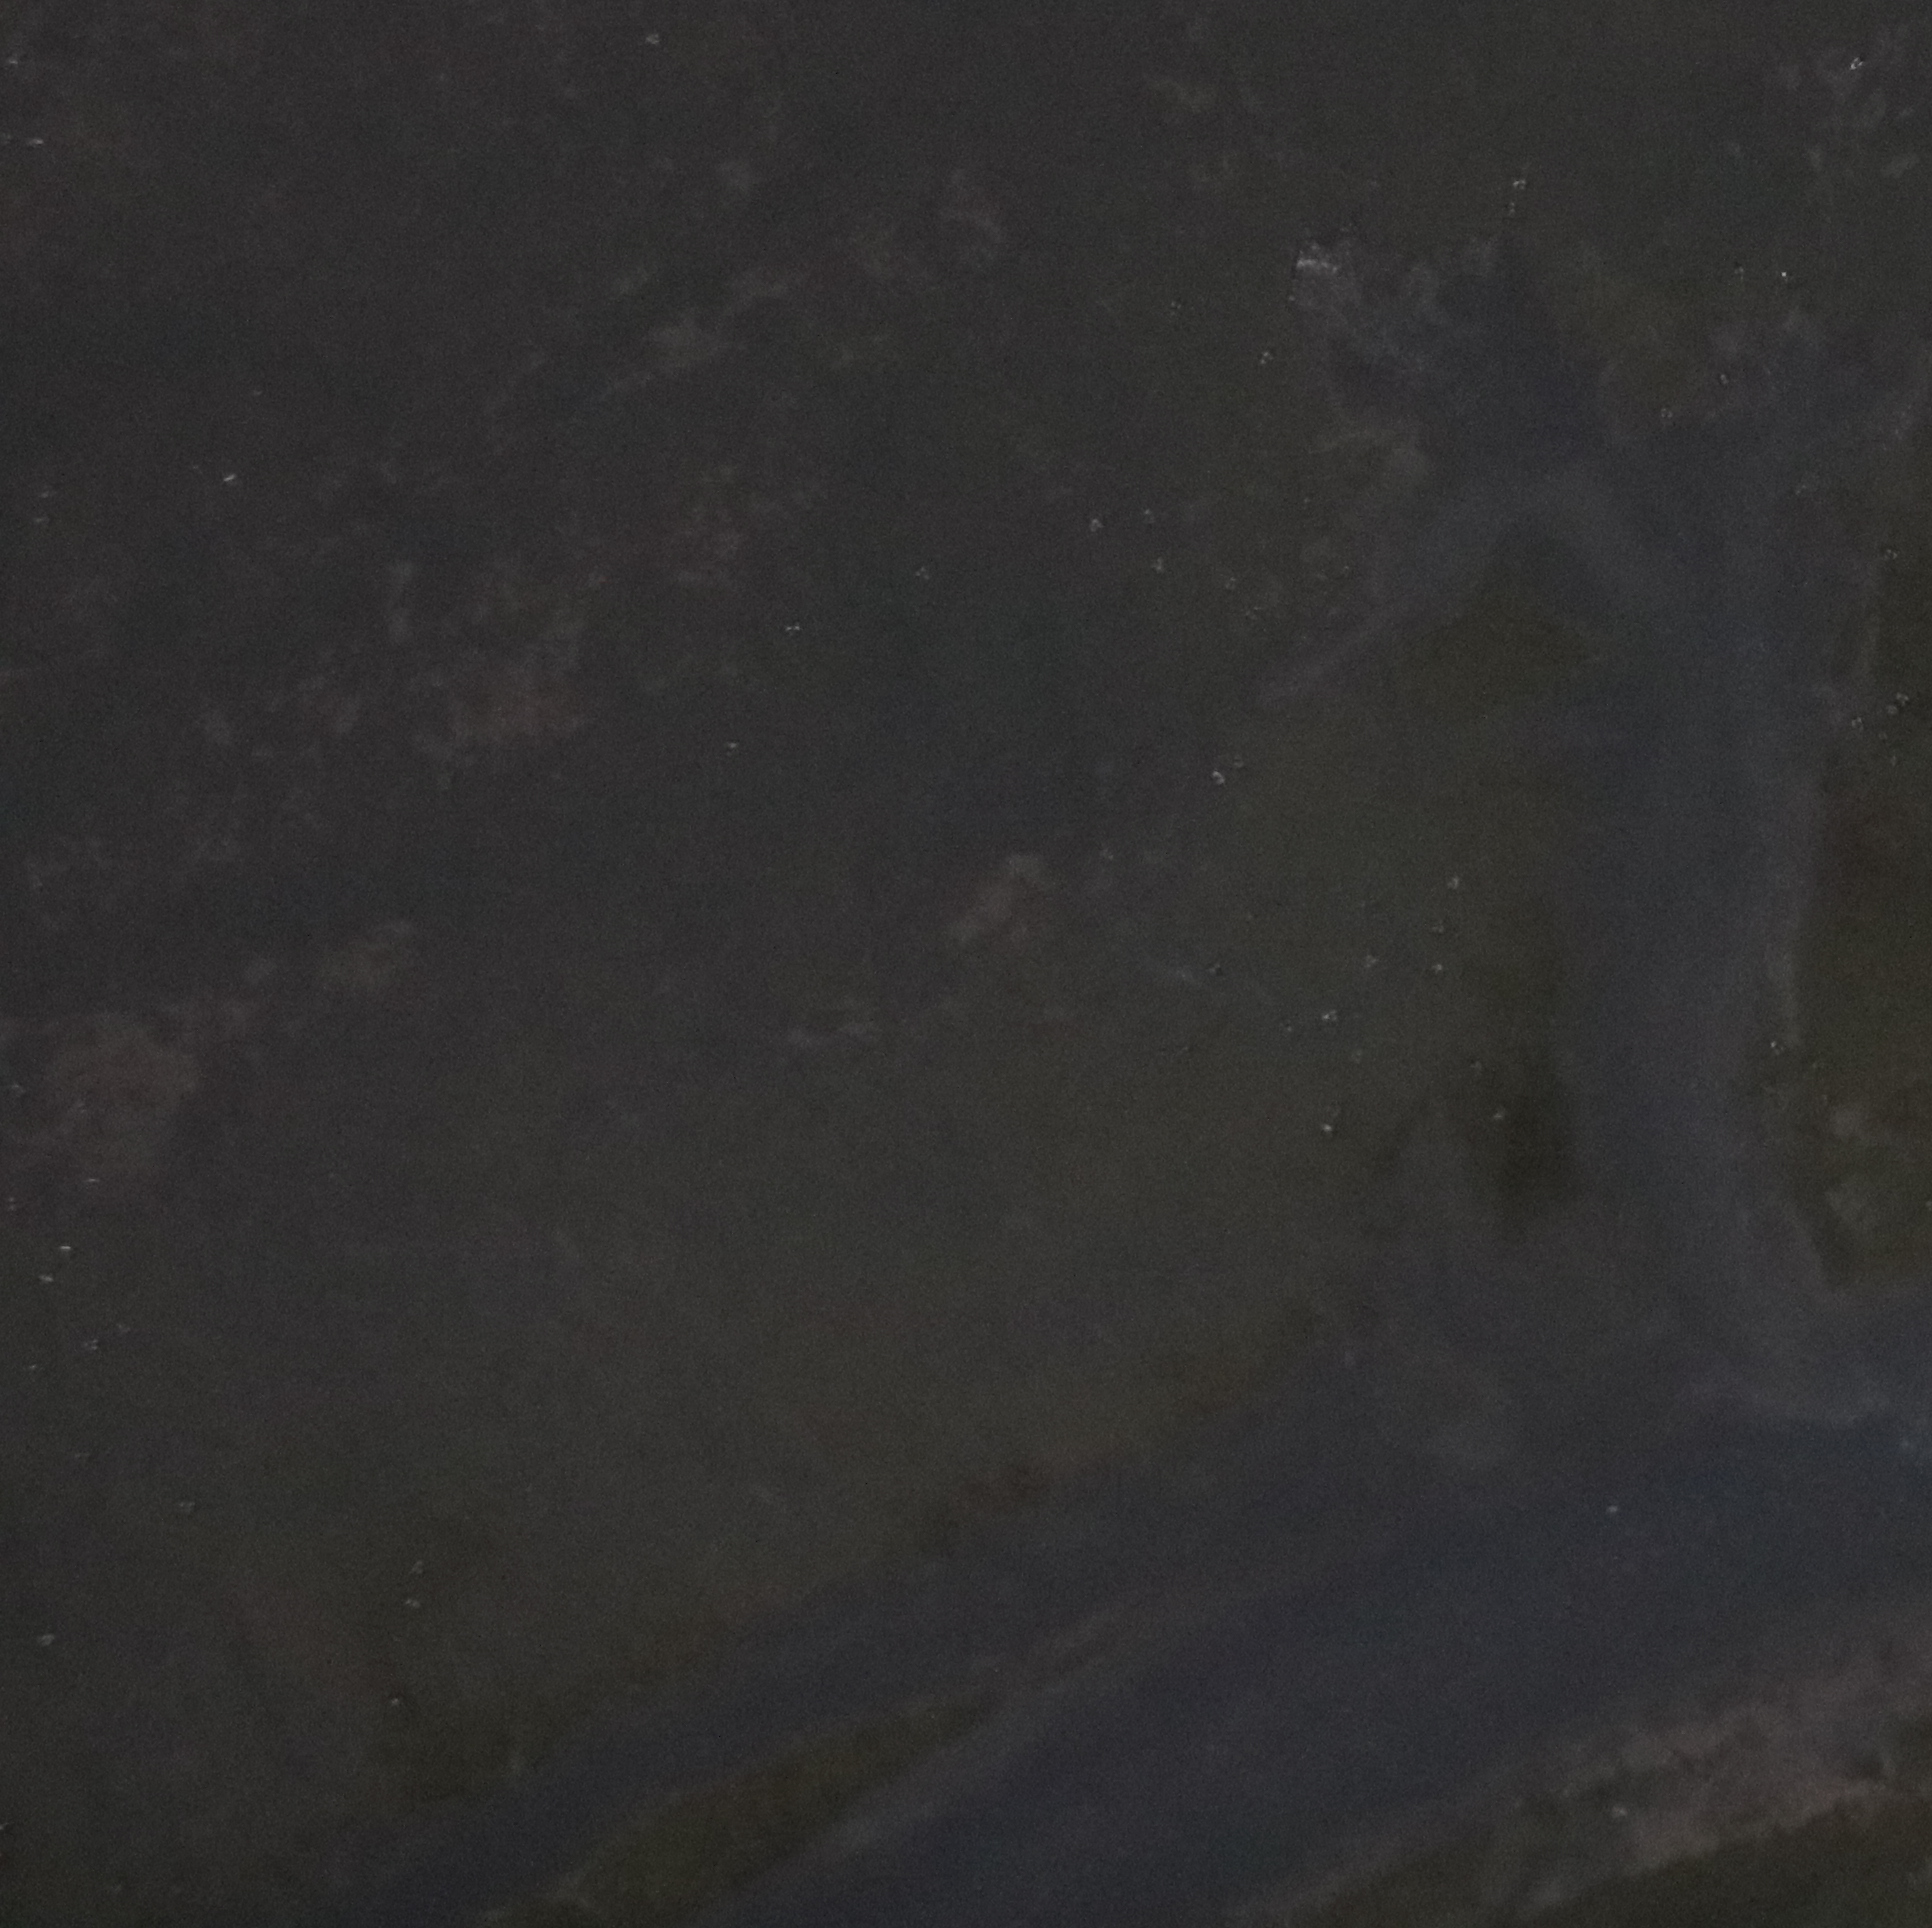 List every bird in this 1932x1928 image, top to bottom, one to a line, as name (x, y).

brant (653, 37)
brant (1851, 61)
brant (22, 67)
brant (28, 142)
brant (1526, 184)
brant (1516, 215)
brant (1739, 276)
brant (1789, 282)
brant (1182, 312)
brant (1267, 351)
brant (1732, 377)
brant (1668, 417)
brant (229, 475)
brant (1308, 510)
brant (1156, 518)
brant (1107, 520)
brant (1896, 565)
brant (1159, 569)
brant (1352, 571)
brant (921, 573)
brant (1230, 581)
brant (1258, 611)
brant (1332, 618)
brant (796, 626)
brant (1906, 695)
brant (1896, 712)
brant (1855, 717)
brant (1882, 738)
brant (734, 744)
brant (1242, 756)
brant (1889, 756)
brant (1225, 776)
brant (1251, 916)
brant (1434, 925)
brant (1372, 951)
brant (1443, 967)
brant (1220, 971)
brant (1334, 1025)
brant (1300, 1026)
brant (1772, 1048)
brant (1360, 1058)
brant (1479, 1065)
brant (1504, 1113)
brant (1333, 1129)
brant (61, 1247)
brant (47, 1273)
brant (118, 1322)
brant (90, 1347)
brant (32, 1361)
brant (82, 1442)
brant (184, 1503)
brant (1606, 1519)
brant (407, 1568)
brant (419, 1595)
brant (50, 1638)
brant (395, 1696)
brant (1622, 1810)